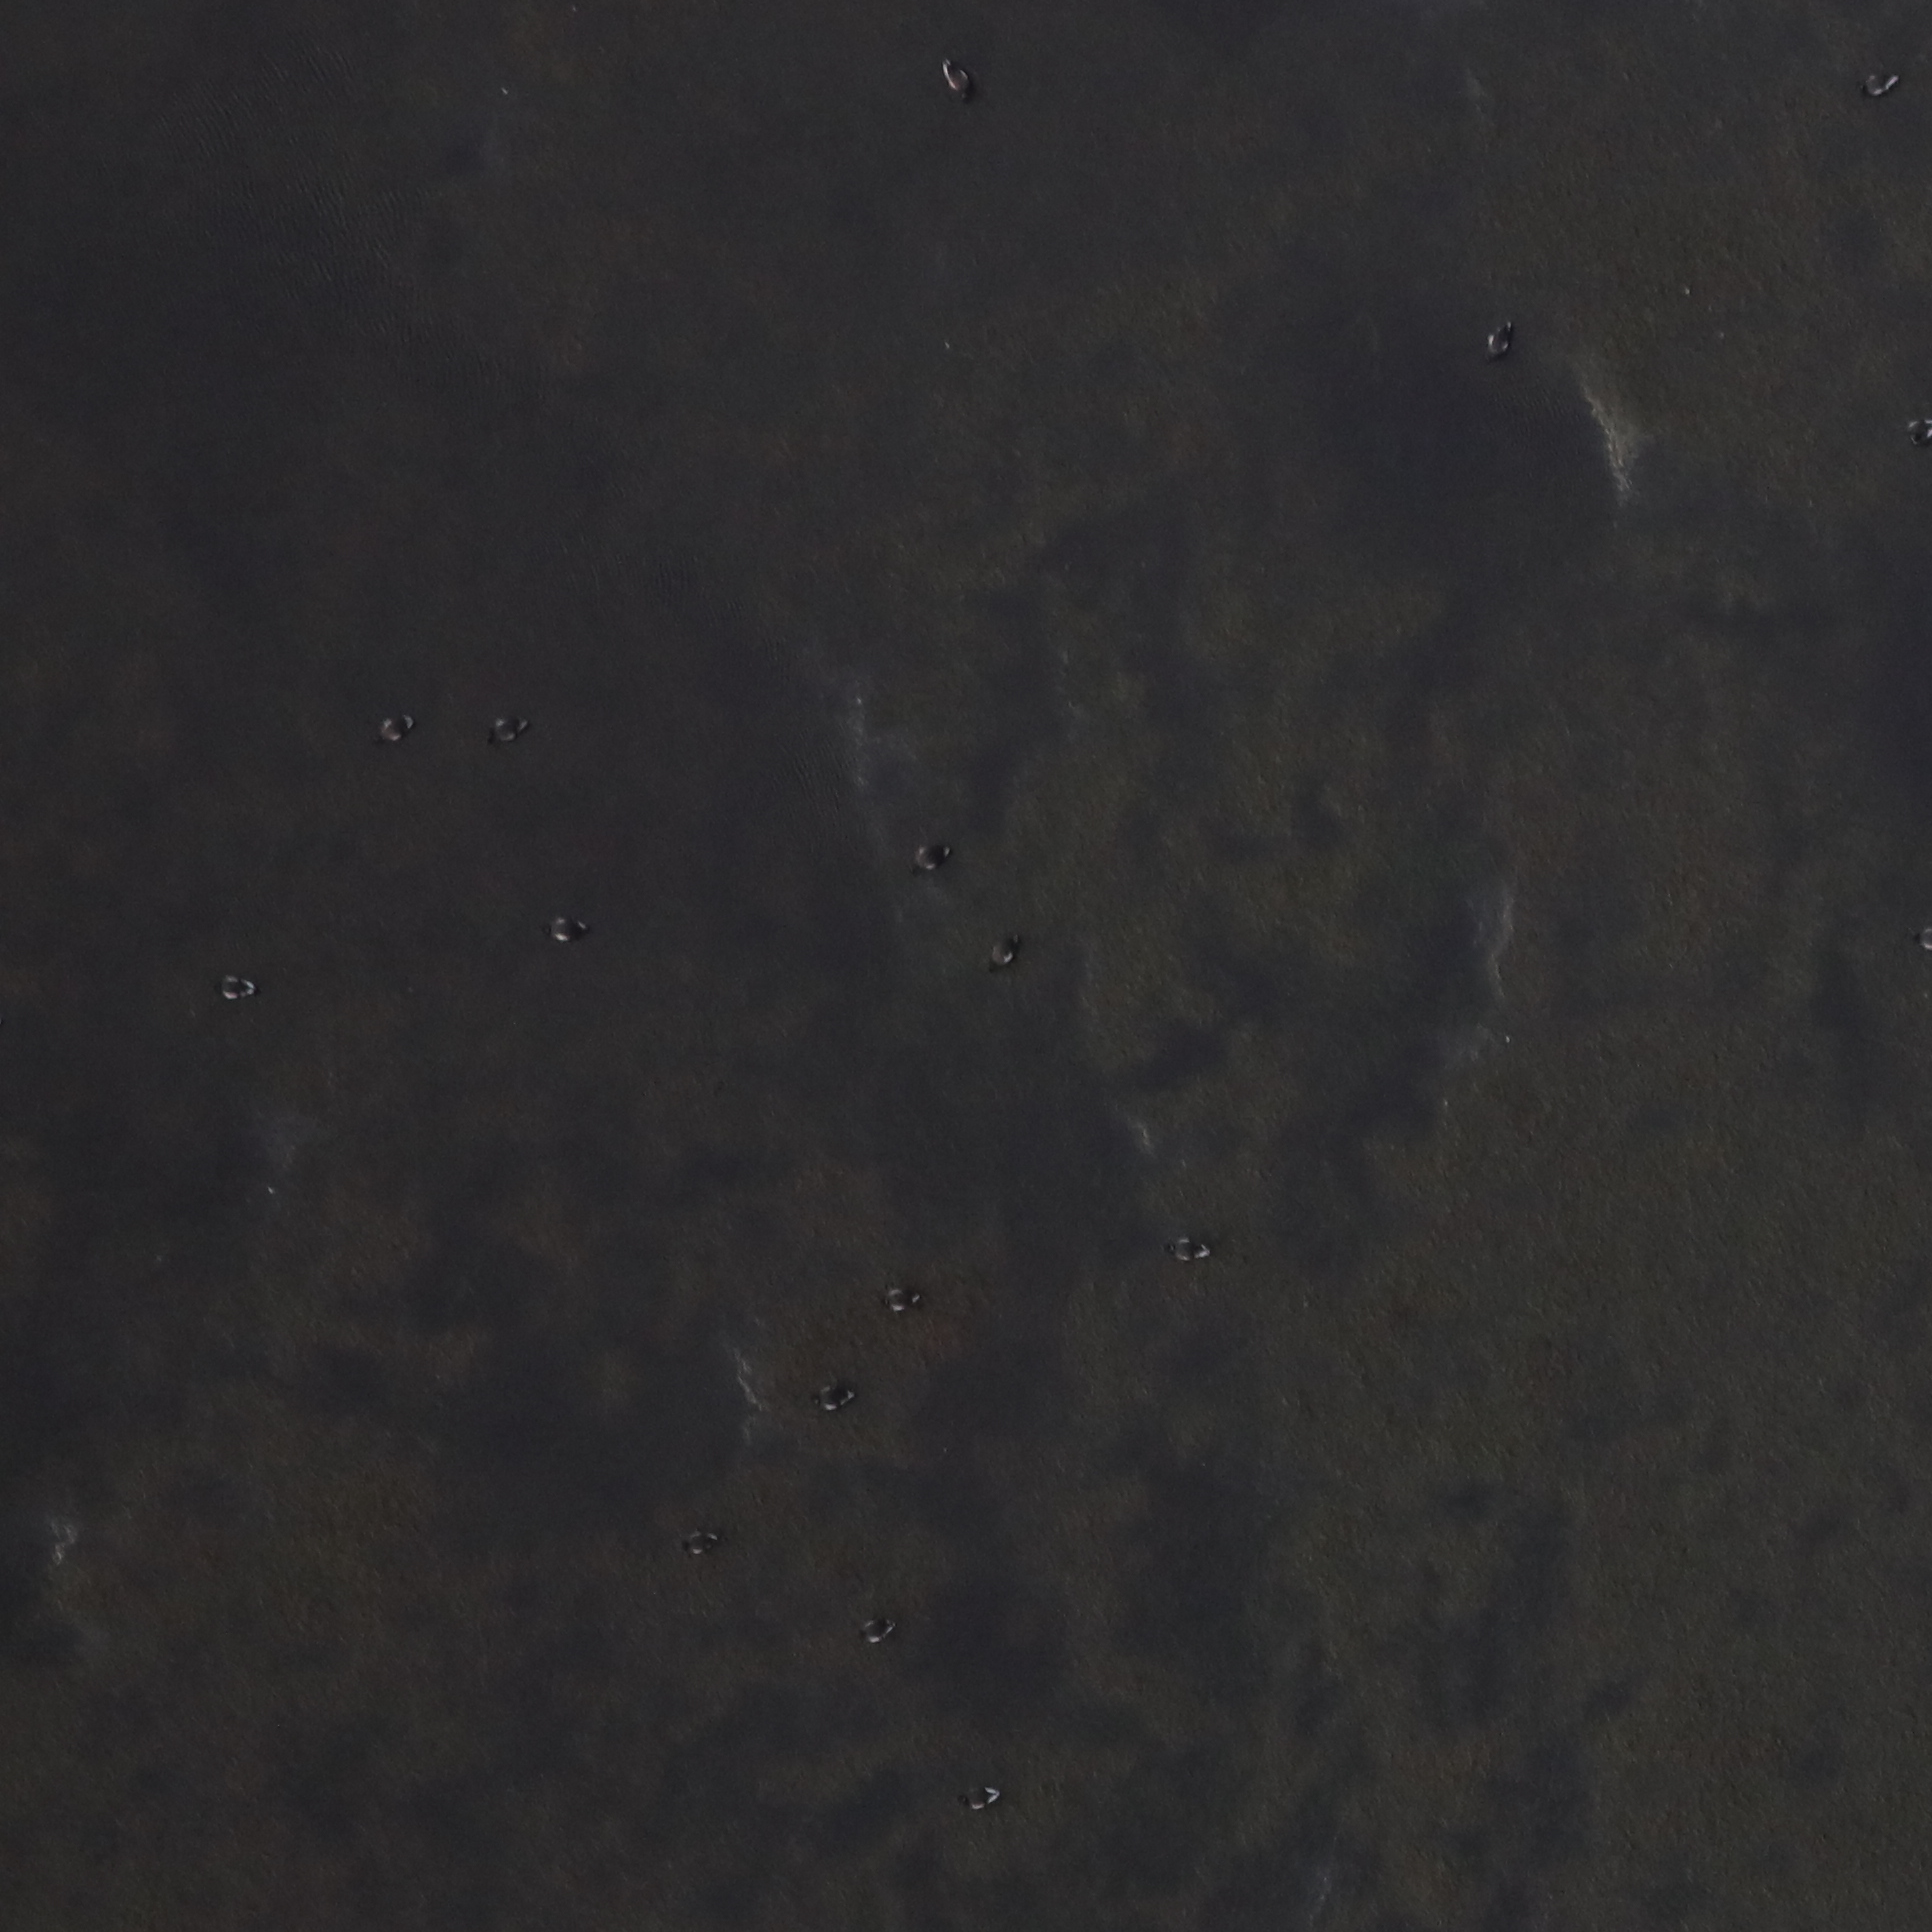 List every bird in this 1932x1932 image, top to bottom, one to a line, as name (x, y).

brant (957, 77)
brant (1879, 83)
brant (1500, 339)
brant (1917, 429)
brant (395, 728)
brant (508, 731)
brant (931, 859)
brant (567, 930)
brant (1006, 946)
brant (238, 989)
brant (1187, 1250)
brant (900, 1299)
brant (833, 1397)
brant (697, 1543)
brant (878, 1630)
brant (978, 1798)